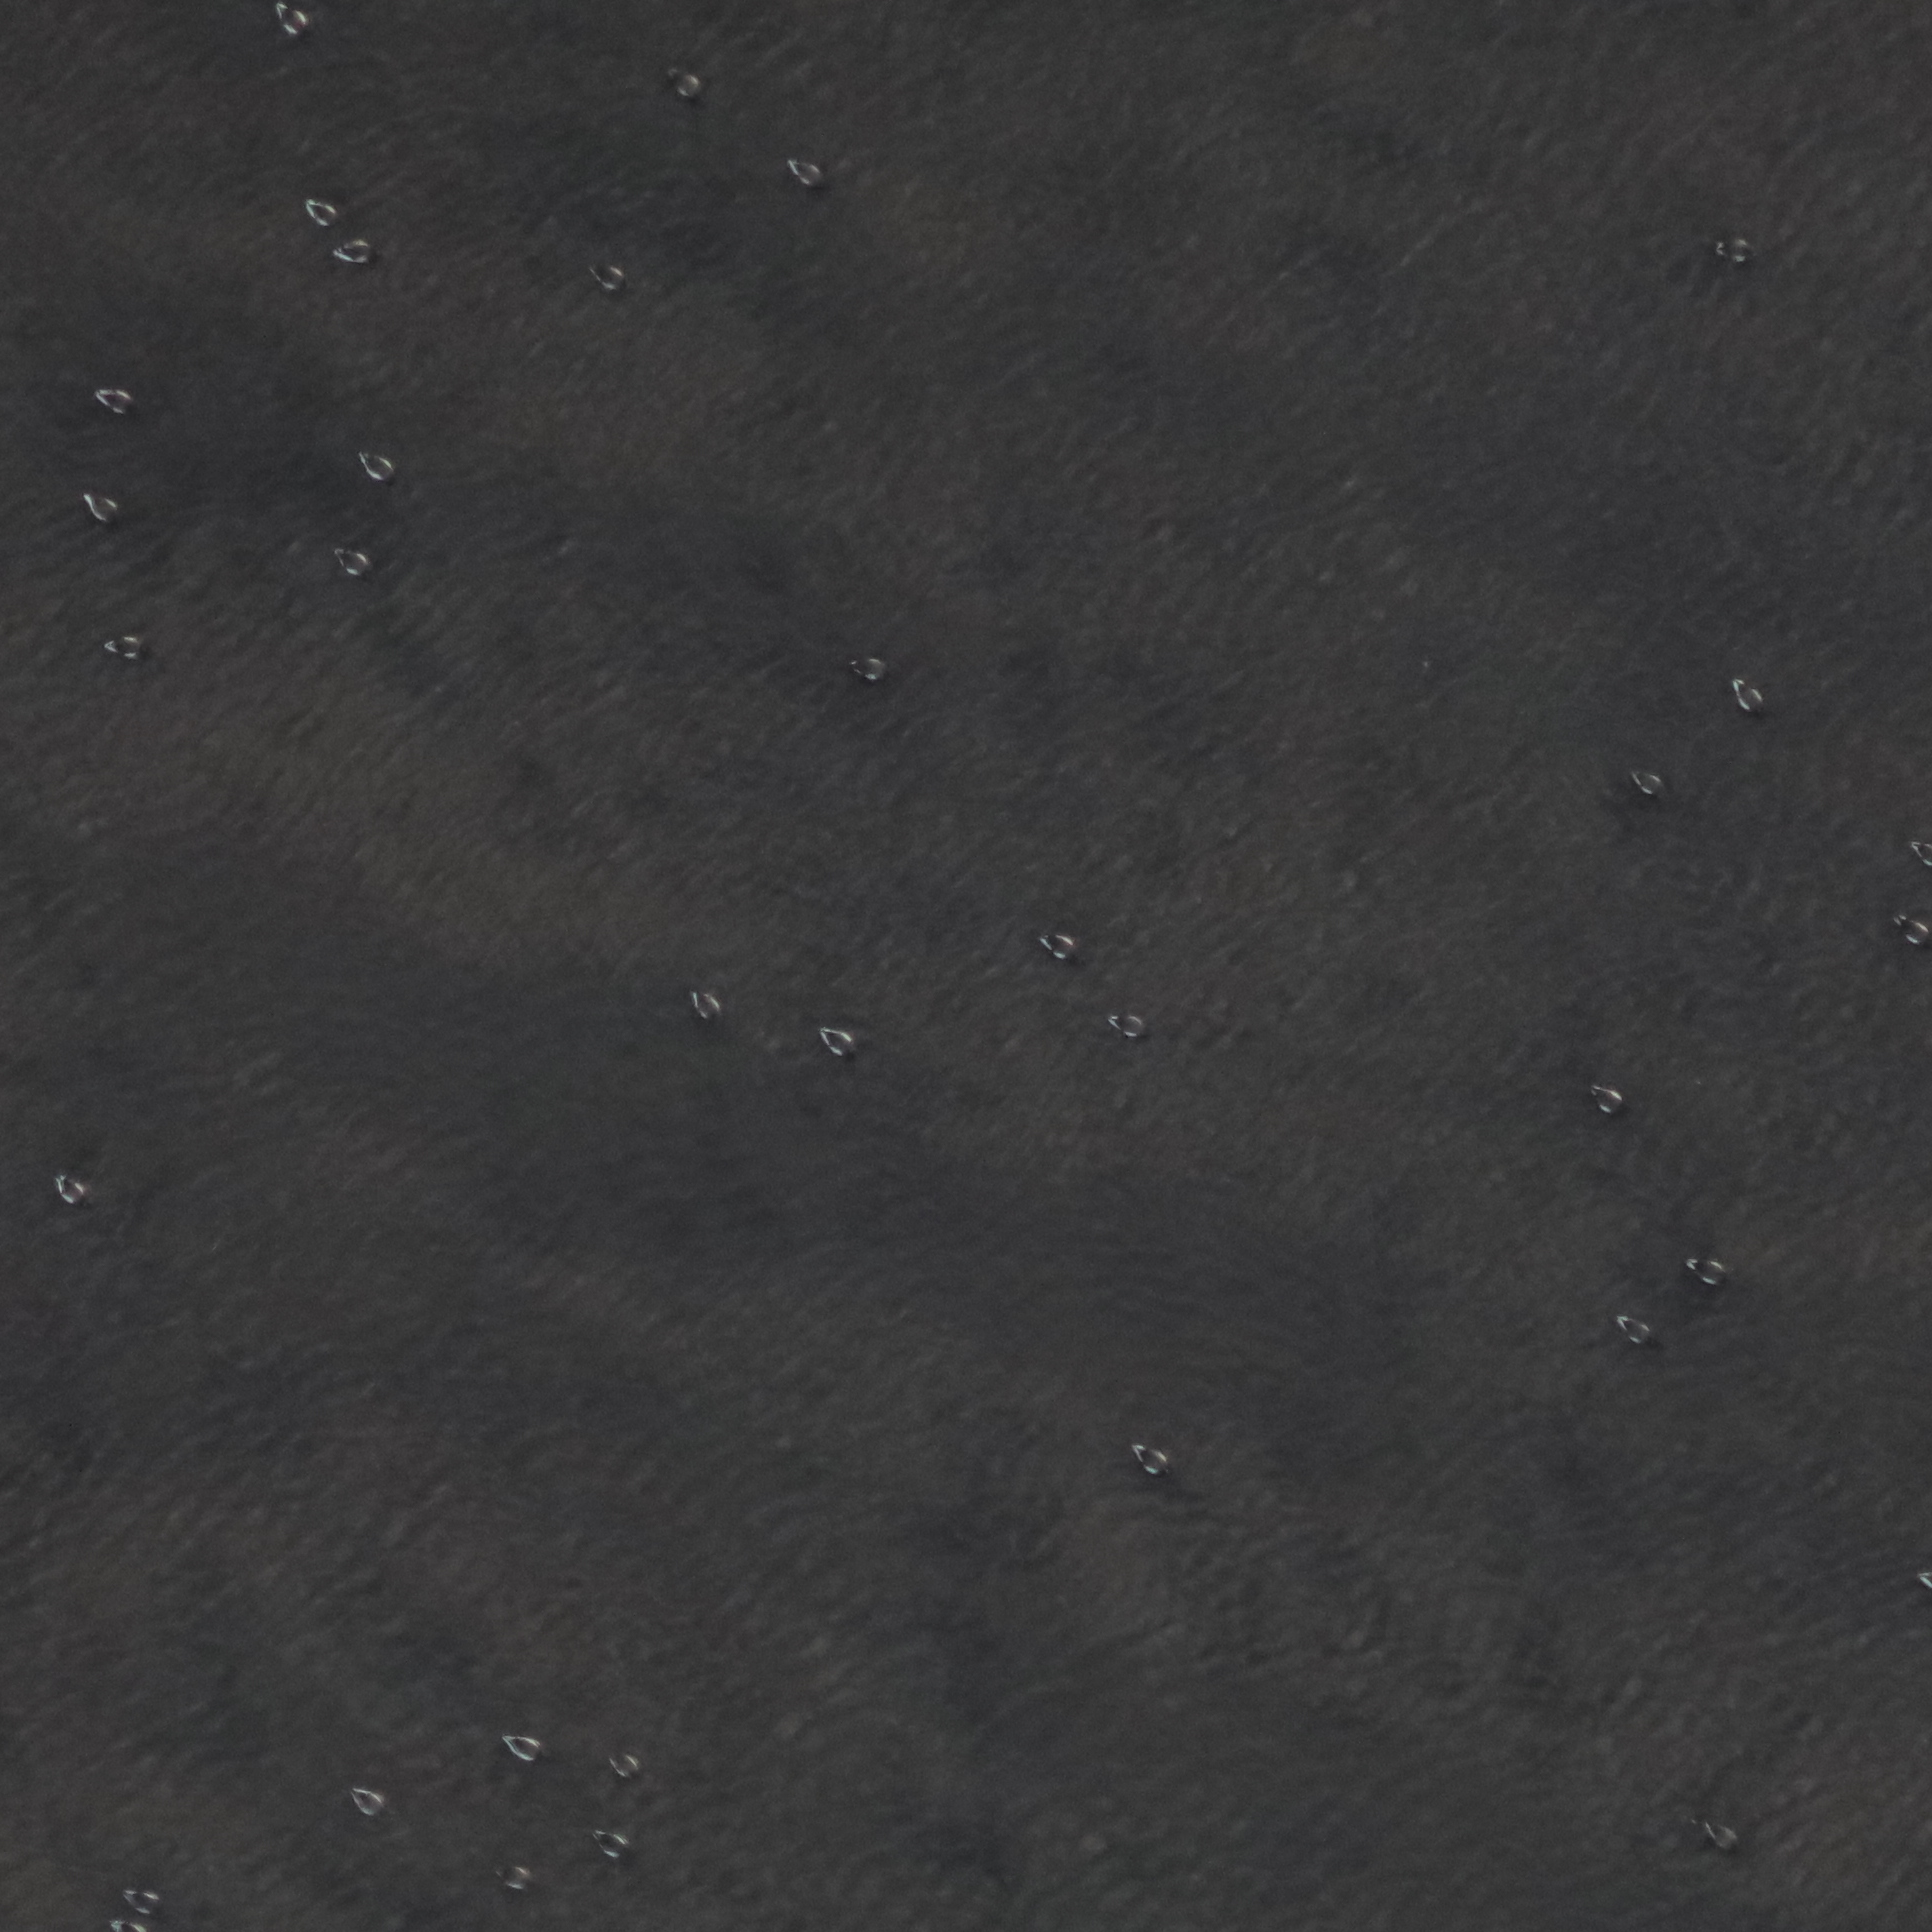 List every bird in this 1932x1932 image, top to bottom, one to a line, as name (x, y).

brant (295, 22)
brant (687, 85)
brant (808, 174)
brant (325, 215)
brant (1736, 251)
brant (357, 253)
brant (610, 278)
brant (116, 401)
brant (378, 467)
brant (102, 510)
brant (357, 563)
brant (126, 646)
brant (872, 671)
brant (1747, 699)
brant (1647, 784)
brant (1929, 857)
brant (1913, 931)
brant (1061, 947)
brant (707, 1005)
brant (1129, 1026)
brant (838, 1043)
brant (1605, 1099)
brant (74, 1189)
brant (1708, 1271)
brant (1638, 1331)
brant (1153, 1460)
brant (528, 1749)
brant (624, 1765)
brant (371, 1803)
brant (1719, 1836)
brant (613, 1845)
brant (519, 1877)
brant (149, 1893)
brant (135, 1929)